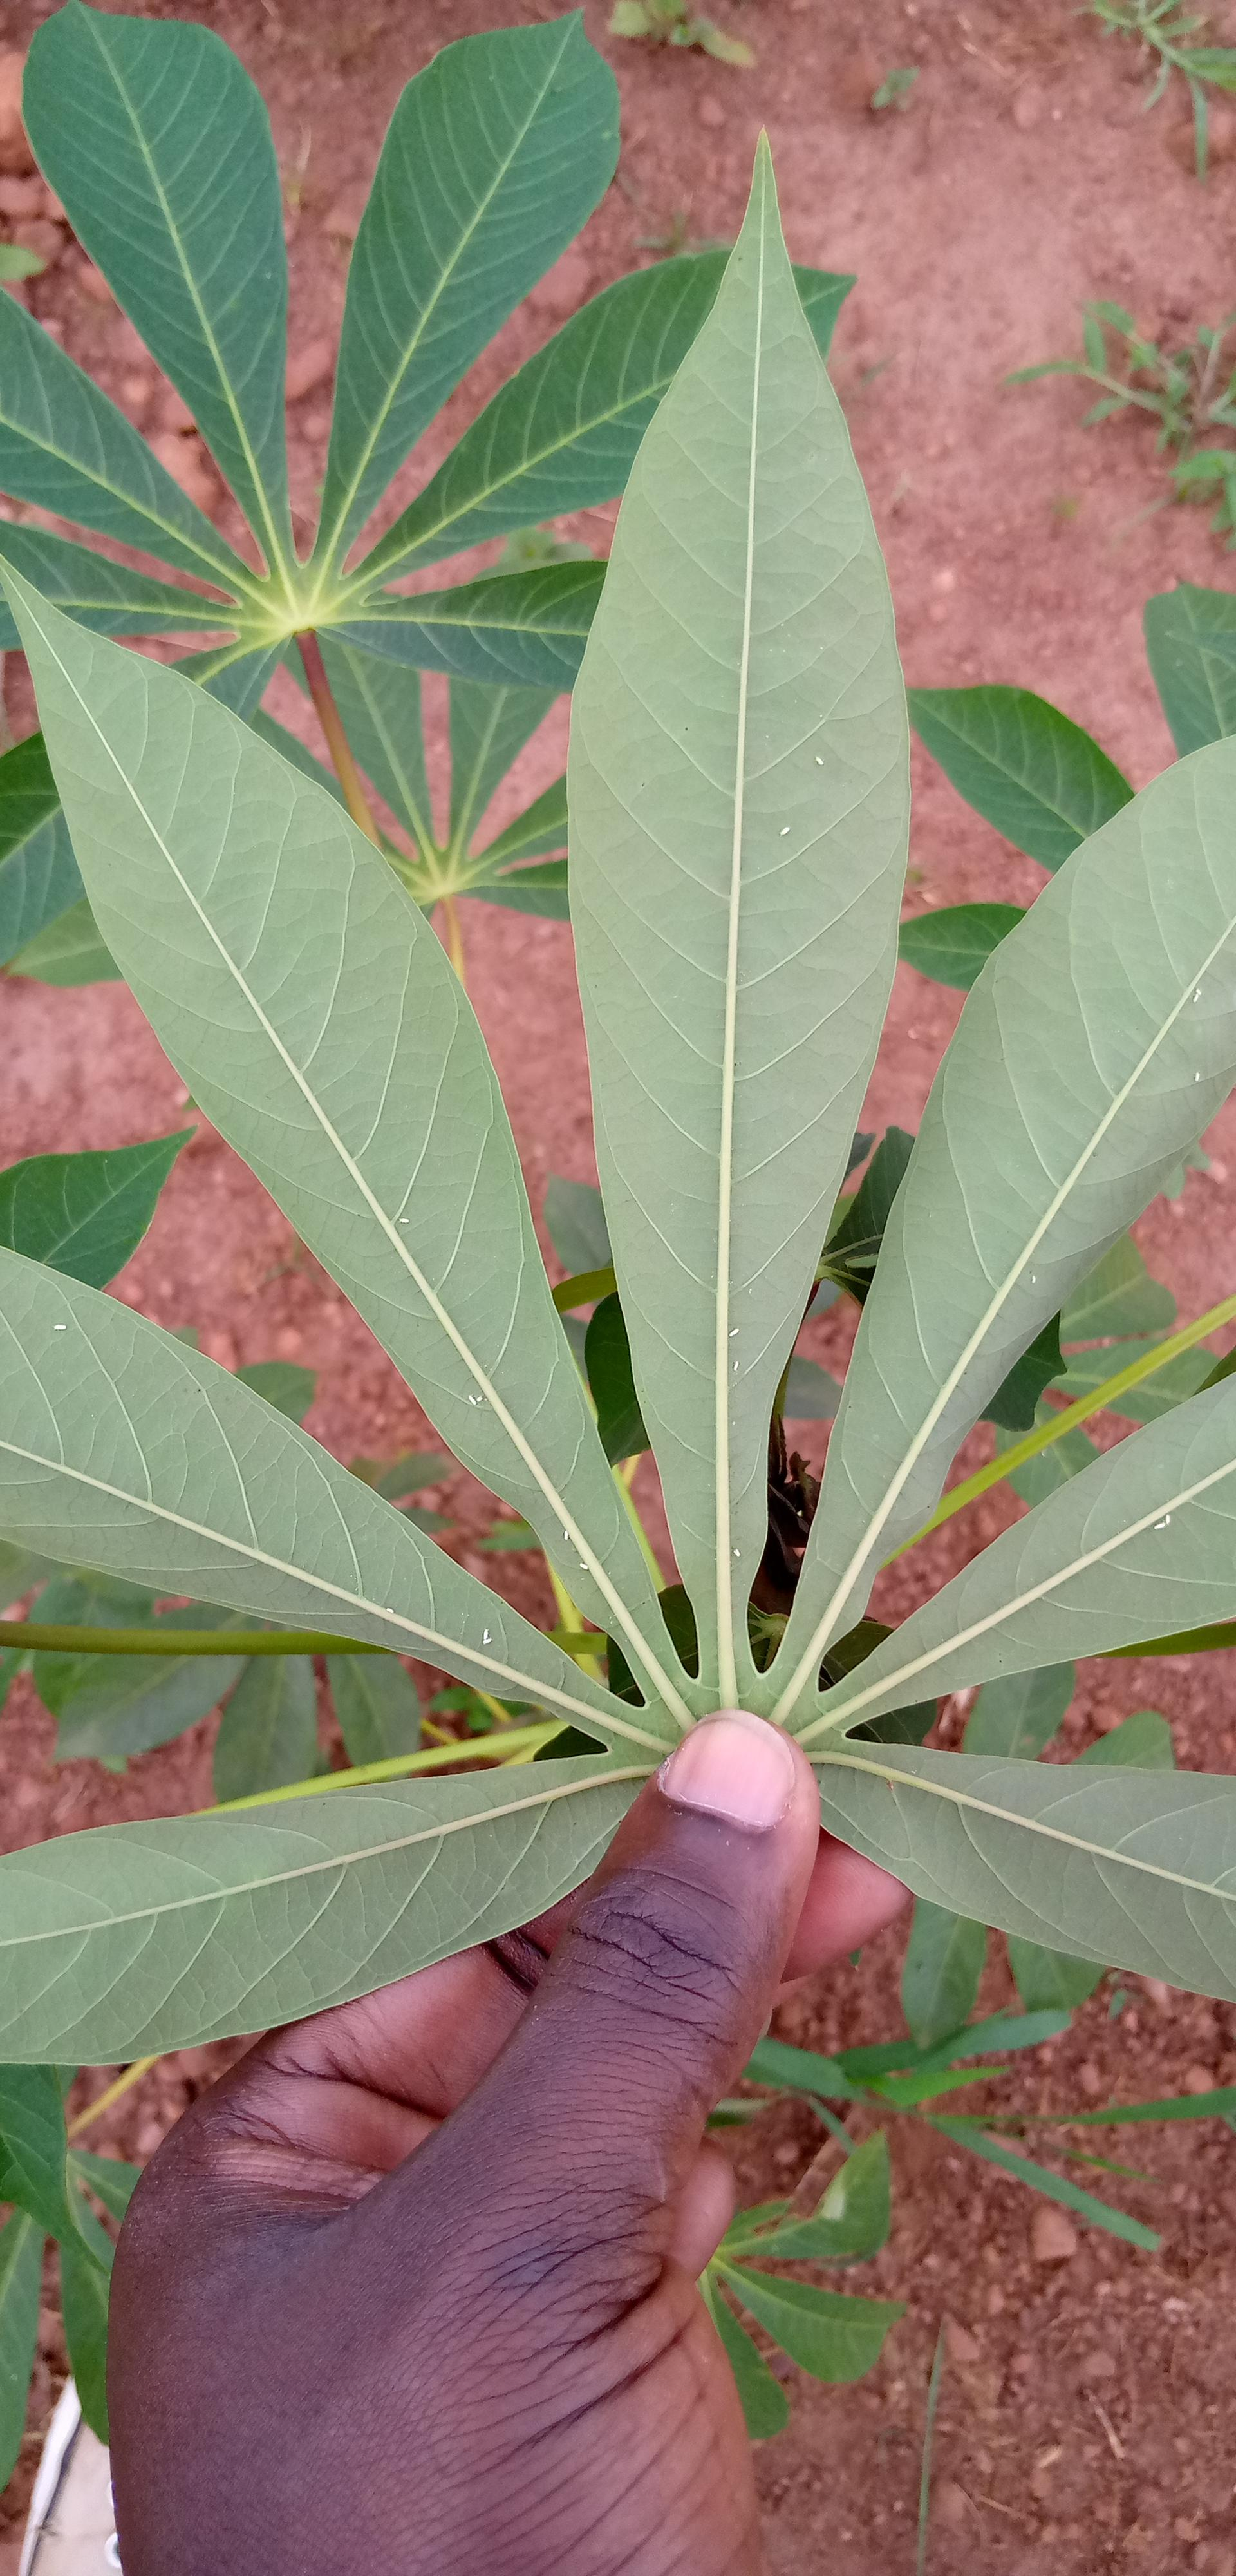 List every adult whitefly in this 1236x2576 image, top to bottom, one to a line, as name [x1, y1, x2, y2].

whitefly [814, 755, 824, 766]
whitefly [779, 826, 792, 837]
whitefly [1194, 987, 1203, 995]
whitefly [1192, 993, 1200, 1004]
whitefly [1193, 1070, 1203, 1083]
whitefly [398, 1217, 411, 1226]
whitefly [1029, 1274, 1036, 1285]
whitefly [51, 1323, 68, 1334]
whitefly [728, 1325, 740, 1338]
whitefly [731, 1359, 740, 1374]
whitefly [467, 1394, 477, 1406]
whitefly [476, 1394, 484, 1403]
whitefly [1165, 1513, 1172, 1526]
whitefly [1154, 1522, 1165, 1529]
whitefly [563, 1528, 569, 1542]
whitefly [732, 1548, 742, 1559]
whitefly [579, 1562, 590, 1572]
whitefly [384, 1607, 395, 1614]
whitefly [482, 1627, 489, 1639]
whitefly [482, 1638, 493, 1646]